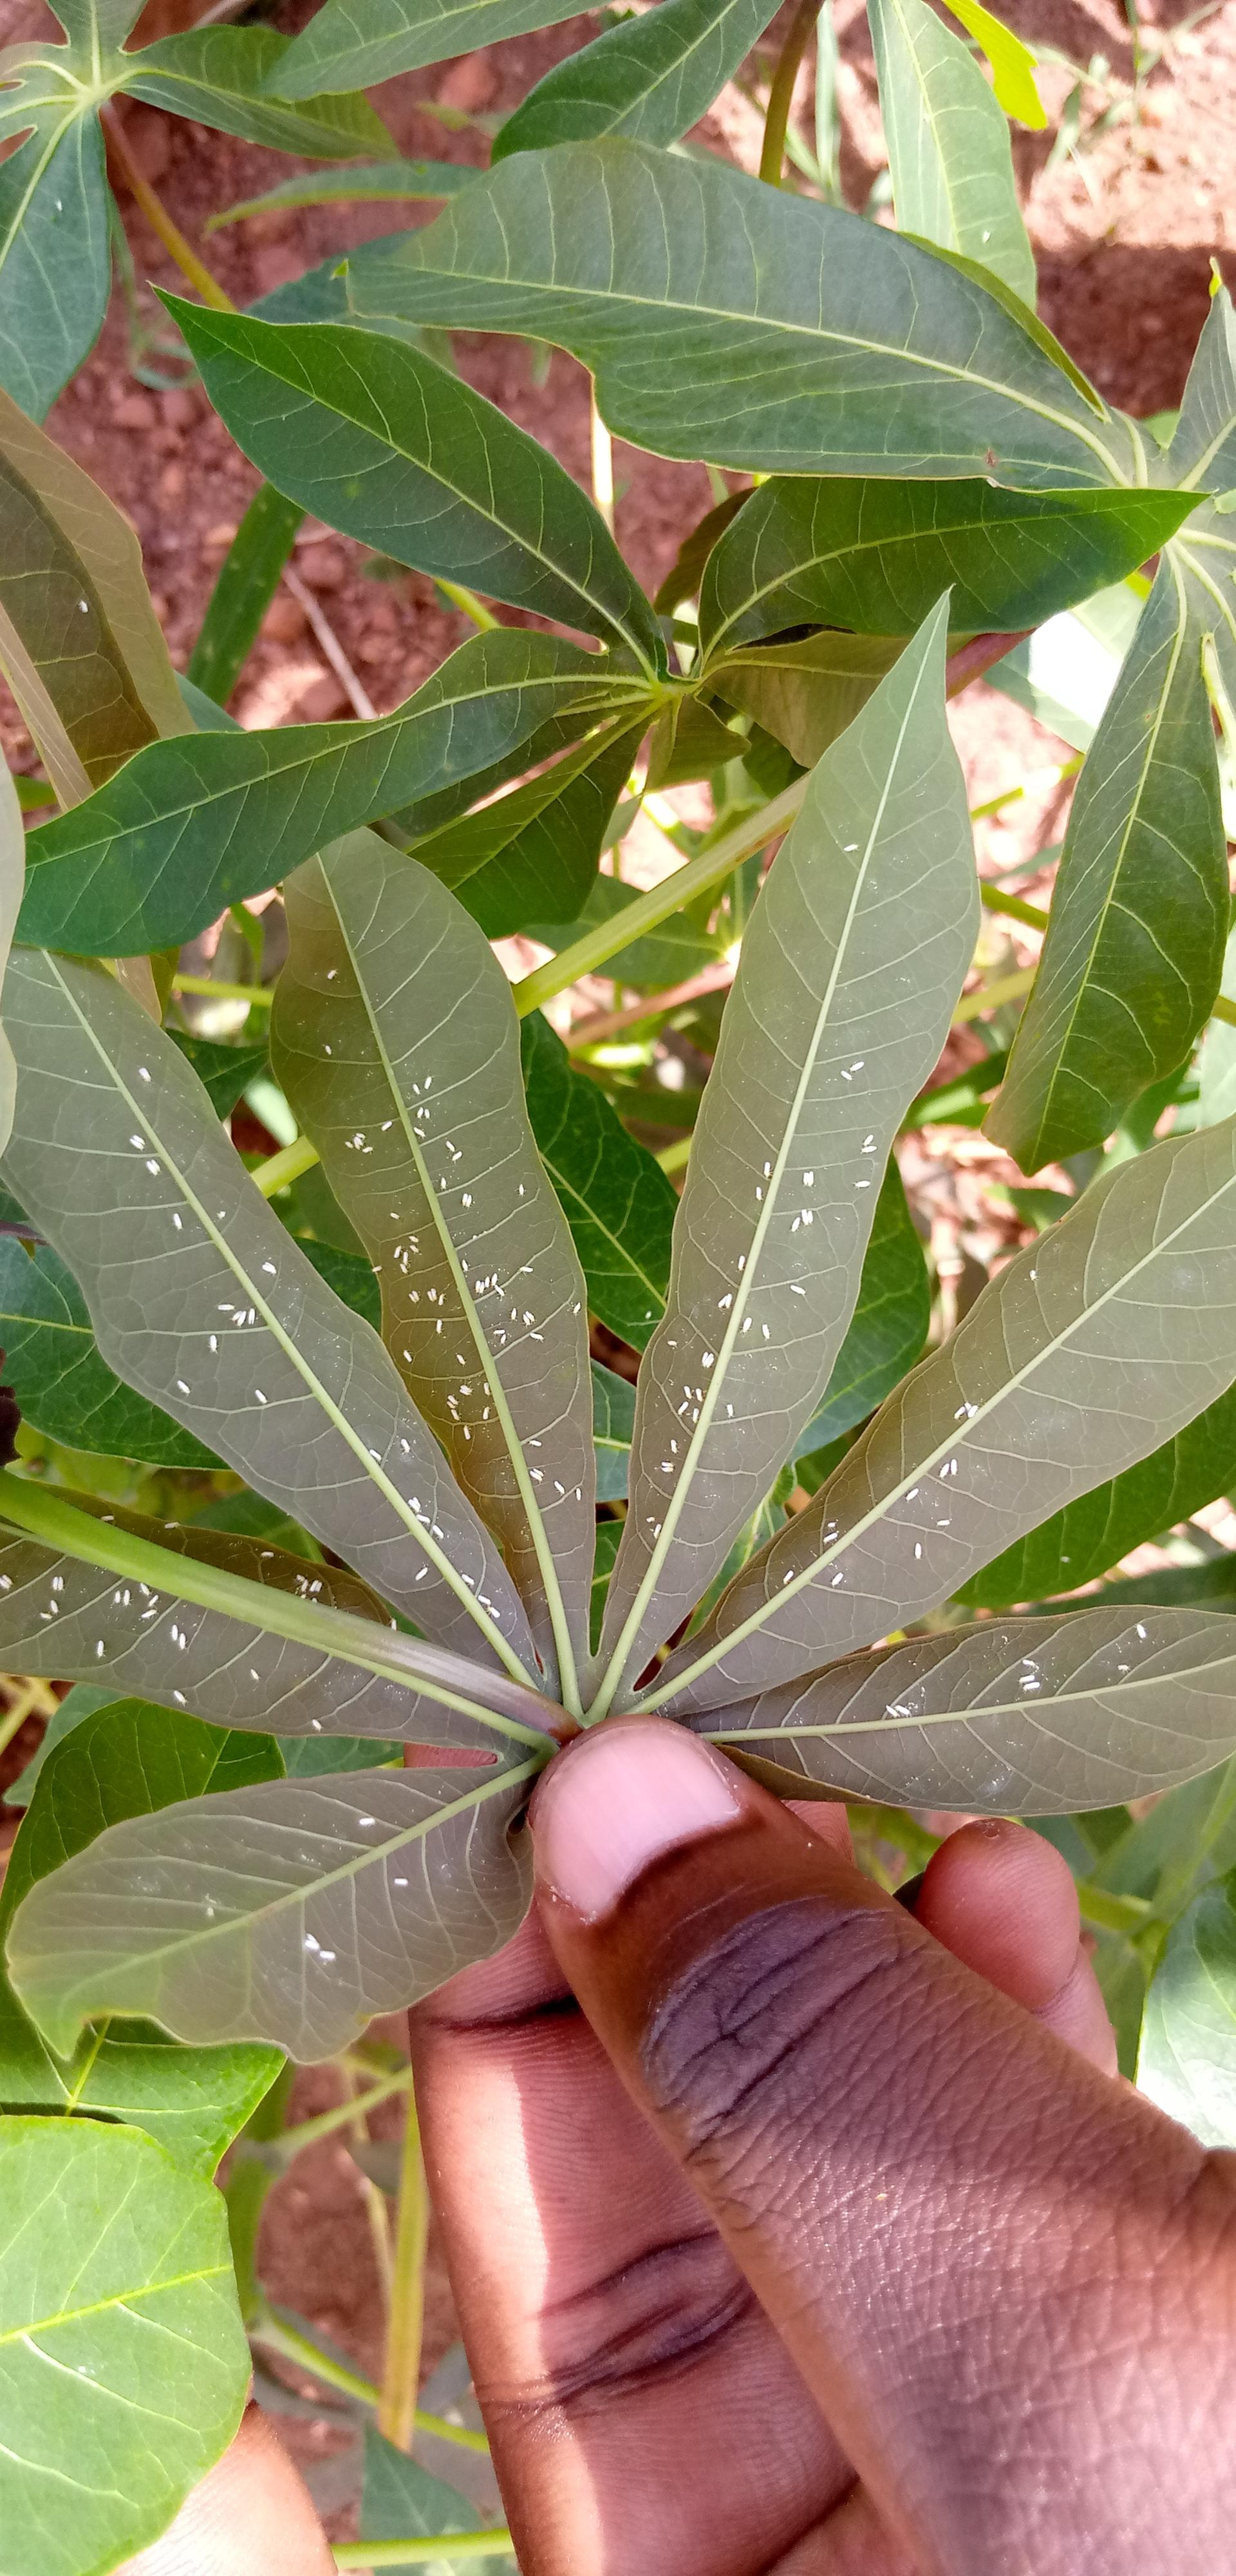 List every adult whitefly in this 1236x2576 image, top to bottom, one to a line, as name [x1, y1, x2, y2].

whitefly [77, 598, 91, 614]
whitefly [840, 842, 861, 854]
whitefly [323, 967, 341, 983]
whitefly [321, 1043, 337, 1058]
whitefly [848, 1059, 865, 1074]
whitefly [136, 1063, 154, 1085]
whitefly [838, 1068, 853, 1083]
whitefly [422, 1074, 433, 1090]
whitefly [411, 1082, 422, 1097]
whitefly [415, 1104, 424, 1119]
whitefly [424, 1108, 431, 1120]
whitefly [379, 1119, 395, 1133]
whitefly [412, 1125, 426, 1139]
whitefly [355, 1132, 367, 1141]
whitefly [861, 1132, 876, 1146]
whitefly [132, 1135, 146, 1146]
whitefly [352, 1137, 364, 1146]
whitefly [128, 1137, 145, 1151]
whitefly [343, 1139, 353, 1150]
whitefly [353, 1140, 361, 1151]
whitefly [444, 1140, 456, 1153]
whitefly [361, 1144, 375, 1155]
whitefly [859, 1144, 879, 1155]
whitefly [451, 1150, 464, 1163]
whitefly [151, 1158, 161, 1173]
whitefly [762, 1159, 771, 1179]
whitefly [145, 1160, 158, 1177]
whitefly [808, 1169, 816, 1188]
whitefly [801, 1171, 809, 1186]
whitefly [438, 1175, 448, 1191]
whitefly [852, 1178, 872, 1189]
whitefly [517, 1181, 526, 1197]
whitefly [754, 1184, 764, 1202]
whitefly [461, 1190, 467, 1208]
whitefly [466, 1195, 474, 1209]
whitefly [801, 1207, 809, 1227]
whitefly [216, 1208, 229, 1222]
whitefly [171, 1209, 188, 1233]
whitefly [807, 1209, 815, 1225]
whitefly [388, 1210, 401, 1222]
whitefly [789, 1216, 801, 1233]
whitefly [406, 1234, 422, 1244]
whitefly [408, 1243, 421, 1254]
whitefly [392, 1244, 403, 1260]
whitefly [402, 1249, 409, 1265]
whitefly [736, 1250, 747, 1274]
whitefly [460, 1258, 470, 1272]
whitefly [259, 1259, 279, 1274]
whitefly [398, 1262, 409, 1274]
whitefly [370, 1263, 384, 1274]
whitefly [516, 1264, 536, 1274]
whitefly [1027, 1267, 1041, 1283]
whitefly [490, 1270, 498, 1287]
whitefly [483, 1274, 489, 1290]
whitefly [474, 1279, 479, 1294]
whitefly [479, 1280, 485, 1294]
whitefly [789, 1283, 808, 1296]
whitefly [494, 1284, 505, 1299]
whitefly [429, 1287, 438, 1302]
whitefly [411, 1289, 420, 1302]
whitefly [426, 1290, 434, 1303]
whitefly [438, 1292, 447, 1309]
whitefly [725, 1292, 733, 1311]
whitefly [407, 1293, 417, 1304]
whitefly [715, 1294, 727, 1311]
whitefly [570, 1300, 583, 1317]
whitefly [216, 1302, 235, 1312]
whitefly [508, 1304, 518, 1322]
whitefly [247, 1305, 259, 1327]
whitefly [231, 1309, 243, 1323]
whitefly [236, 1309, 247, 1328]
whitefly [525, 1311, 536, 1323]
whitefly [521, 1312, 530, 1327]
whitefly [741, 1316, 753, 1335]
whitefly [433, 1318, 446, 1336]
whitefly [761, 1322, 772, 1342]
whitefly [491, 1327, 506, 1336]
whitefly [528, 1330, 545, 1343]
whitefly [207, 1332, 221, 1356]
whitefly [498, 1333, 507, 1347]
whitefly [666, 1338, 679, 1349]
whitefly [401, 1349, 415, 1365]
whitefly [700, 1350, 709, 1367]
whitefly [454, 1353, 467, 1366]
whitefly [704, 1353, 715, 1368]
whitefly [706, 1357, 715, 1368]
whitefly [174, 1378, 194, 1398]
whitefly [482, 1381, 492, 1397]
whitefly [460, 1384, 473, 1392]
whitefly [682, 1384, 693, 1400]
whitefly [695, 1385, 705, 1403]
whitefly [254, 1388, 268, 1406]
whitefly [458, 1388, 472, 1397]
whitefly [445, 1394, 461, 1405]
whitefly [445, 1400, 456, 1410]
whitefly [675, 1400, 691, 1417]
whitefly [964, 1401, 973, 1410]
whitefly [724, 1401, 736, 1419]
whitefly [480, 1404, 492, 1423]
whitefly [967, 1404, 979, 1419]
whitefly [951, 1405, 966, 1422]
whitefly [691, 1406, 700, 1425]
whitefly [449, 1408, 463, 1423]
whitefly [462, 1423, 473, 1442]
whitefly [398, 1436, 414, 1454]
whitefly [526, 1437, 543, 1450]
whitefly [668, 1437, 680, 1455]
whitefly [368, 1448, 384, 1463]
whitefly [950, 1457, 959, 1477]
whitefly [660, 1460, 675, 1468]
whitefly [937, 1463, 950, 1479]
whitefly [659, 1466, 675, 1473]
whitefly [531, 1467, 547, 1478]
whitefly [528, 1468, 543, 1482]
whitefly [552, 1480, 567, 1497]
whitefly [573, 1484, 586, 1503]
whitefly [904, 1487, 921, 1503]
whitefly [412, 1496, 422, 1509]
whitefly [407, 1498, 420, 1513]
whitefly [99, 1513, 116, 1524]
whitefly [416, 1513, 431, 1525]
whitefly [644, 1514, 657, 1524]
whitefly [933, 1517, 955, 1528]
whitefly [825, 1519, 839, 1529]
whitefly [163, 1520, 183, 1530]
whitefly [652, 1521, 662, 1540]
whitefly [431, 1523, 446, 1542]
whitefly [819, 1531, 839, 1546]
whitefly [912, 1540, 926, 1562]
whitefly [259, 1550, 276, 1559]
whitefly [413, 1564, 431, 1582]
whitefly [780, 1567, 796, 1586]
whitefly [829, 1569, 846, 1589]
whitefly [294, 1572, 306, 1582]
whitefly [460, 1572, 477, 1588]
whitefly [2, 1574, 15, 1586]
whitefly [58, 1574, 65, 1592]
whitefly [51, 1575, 59, 1592]
whitefly [1, 1577, 11, 1590]
whitefly [300, 1578, 310, 1593]
whitefly [309, 1579, 319, 1593]
whitefly [314, 1580, 323, 1593]
whitefly [140, 1582, 153, 1596]
whitefly [113, 1587, 122, 1604]
whitefly [123, 1587, 131, 1607]
whitefly [299, 1593, 308, 1600]
whitefly [148, 1593, 160, 1608]
whitefly [476, 1595, 491, 1605]
whitefly [310, 1596, 319, 1605]
whitefly [50, 1598, 61, 1615]
whitefly [485, 1605, 502, 1620]
whitefly [140, 1608, 160, 1620]
whitefly [37, 1611, 53, 1620]
whitefly [389, 1616, 399, 1631]
whitefly [1133, 1620, 1149, 1642]
whitefly [170, 1622, 179, 1642]
whitefly [178, 1630, 187, 1652]
whitefly [95, 1636, 106, 1660]
whitefly [1020, 1656, 1038, 1669]
whitefly [1115, 1662, 1130, 1672]
whitefly [249, 1667, 260, 1681]
whitefly [1017, 1672, 1036, 1685]
whitefly [1020, 1681, 1043, 1693]
whitefly [172, 1688, 189, 1705]
whitefly [885, 1703, 899, 1719]
whitefly [892, 1703, 912, 1717]
whitefly [310, 1717, 324, 1732]
whitefly [357, 1813, 379, 1830]
whitefly [391, 1875, 410, 1887]
whitefly [301, 1931, 322, 1951]
whitefly [318, 1949, 337, 1962]